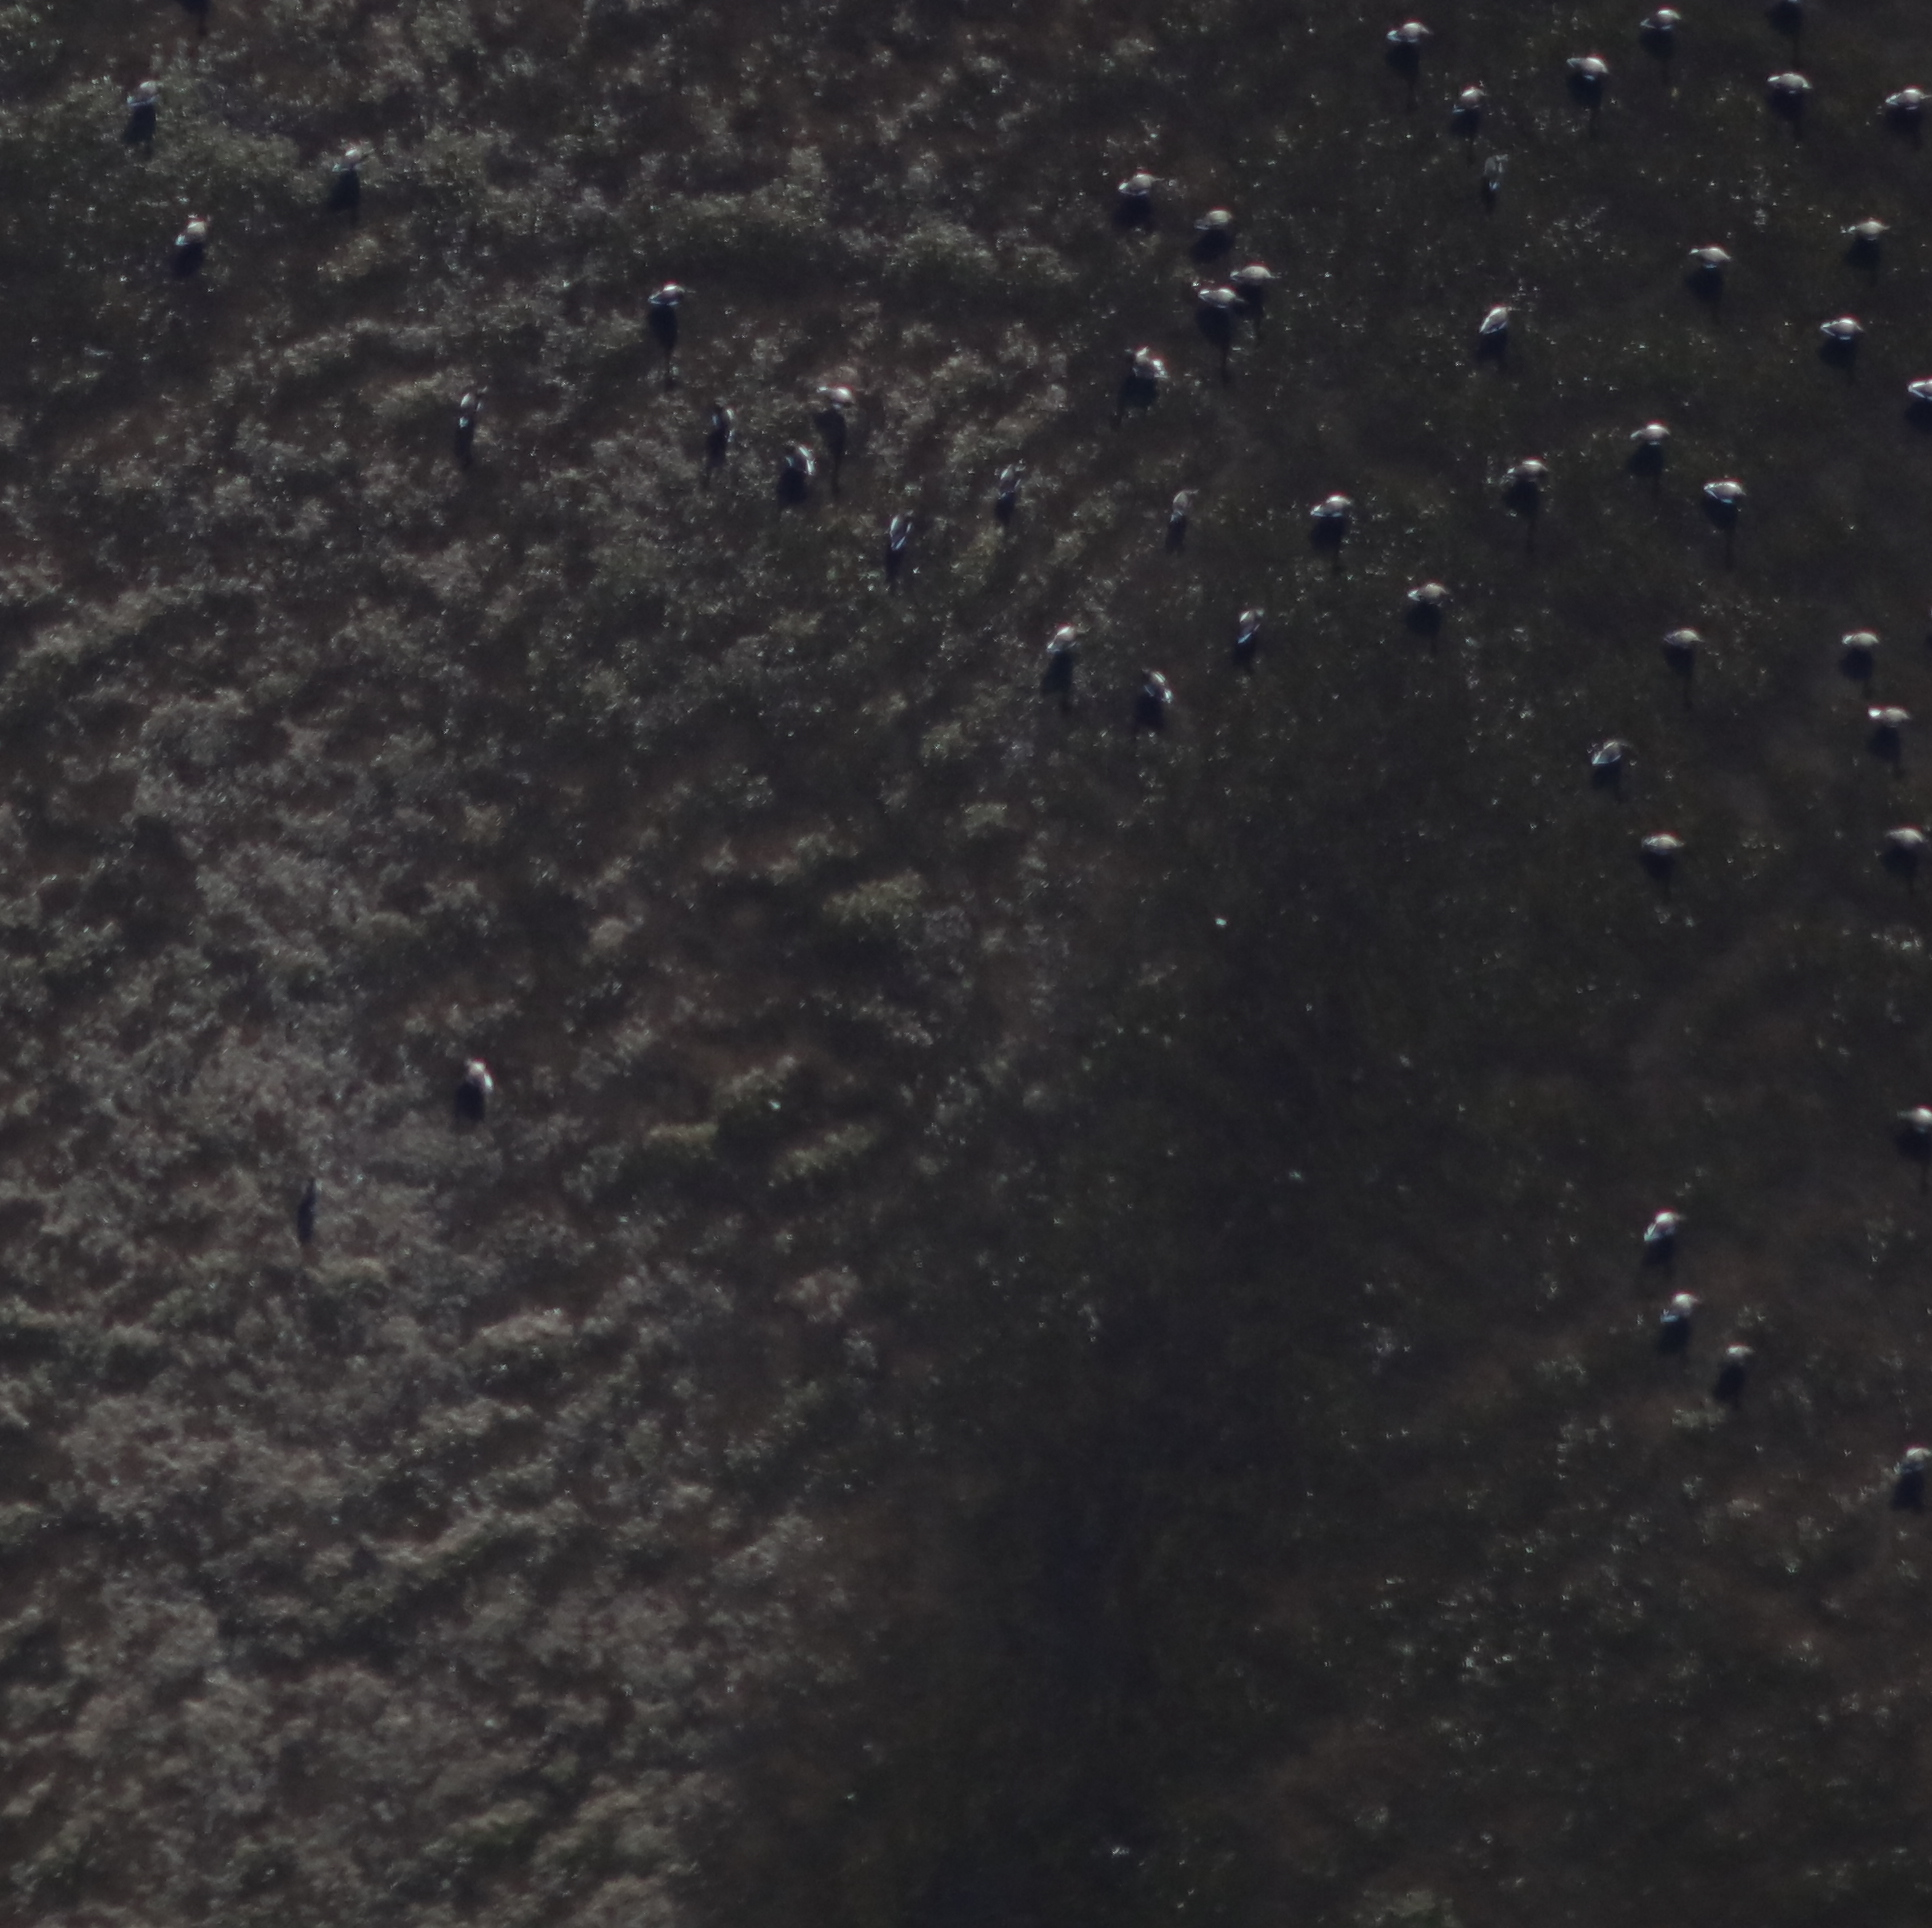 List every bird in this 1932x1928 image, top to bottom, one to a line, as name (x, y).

brant (1661, 12)
brant (1409, 36)
brant (1589, 68)
brant (1786, 83)
brant (1911, 87)
brant (146, 90)
brant (1471, 99)
brant (352, 157)
brant (1493, 168)
brant (1141, 183)
brant (1220, 218)
brant (193, 226)
brant (1866, 232)
brant (1716, 255)
brant (1256, 274)
brant (672, 292)
brant (1220, 302)
brant (1499, 320)
brant (1842, 330)
brant (1140, 360)
brant (1931, 389)
brant (844, 392)
brant (472, 407)
brant (722, 416)
brant (1653, 434)
brant (803, 460)
brant (1521, 472)
brant (1003, 478)
brant (1724, 493)
brant (1182, 501)
brant (1328, 509)
brant (897, 532)
brant (1429, 593)
brant (1253, 623)
brant (1685, 634)
brant (1062, 636)
brant (1864, 643)
brant (1156, 686)
brant (1889, 716)
brant (1609, 754)
brant (1907, 838)
brant (1669, 848)
brant (484, 1073)
brant (1928, 1114)
brant (1662, 1225)
brant (1686, 1306)
brant (1738, 1358)
brant (1913, 1461)